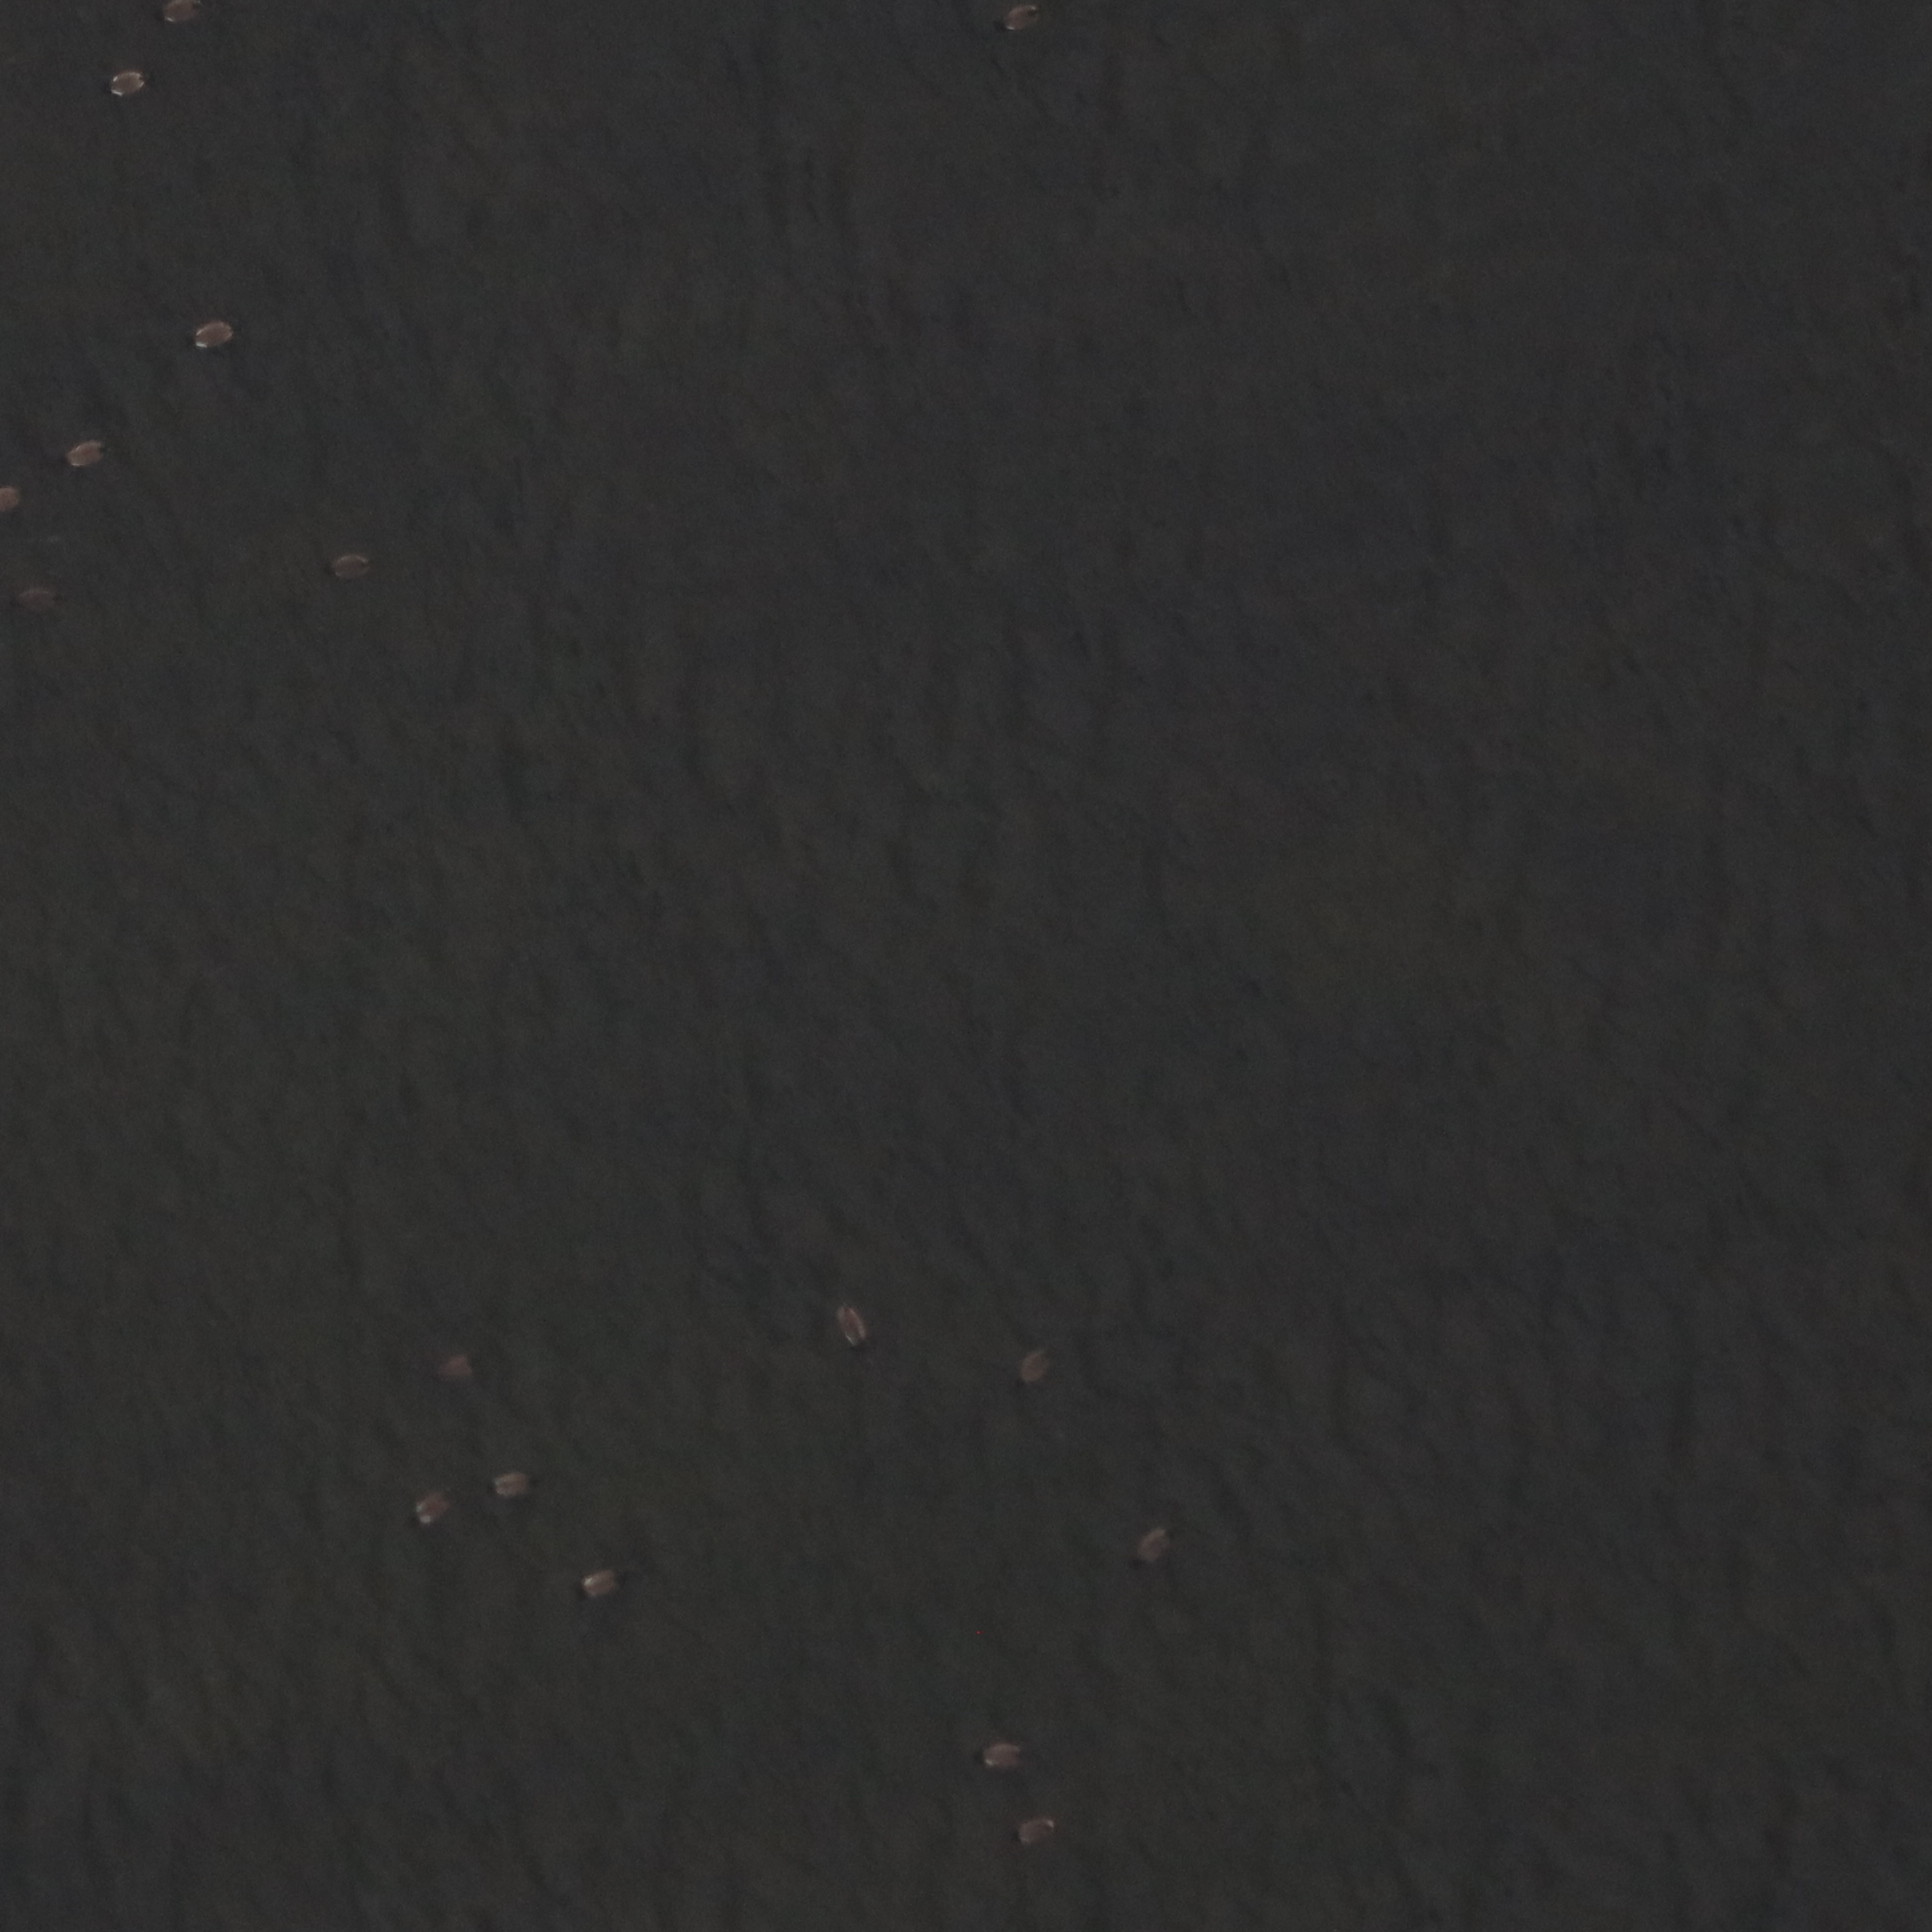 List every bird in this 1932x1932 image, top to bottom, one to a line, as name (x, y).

Canada goose (183, 11)
Canada goose (1021, 16)
Canada goose (126, 81)
Canada goose (214, 334)
Canada goose (84, 453)
Canada goose (1, 499)
Canada goose (350, 563)
Canada goose (36, 597)
Canada goose (847, 1321)
Canada goose (459, 1365)
Canada goose (1028, 1368)
Canada goose (508, 1488)
Canada goose (437, 1508)
Canada goose (1153, 1546)
Canada goose (600, 1583)
Canada goose (1004, 1753)
Canada goose (1035, 1827)